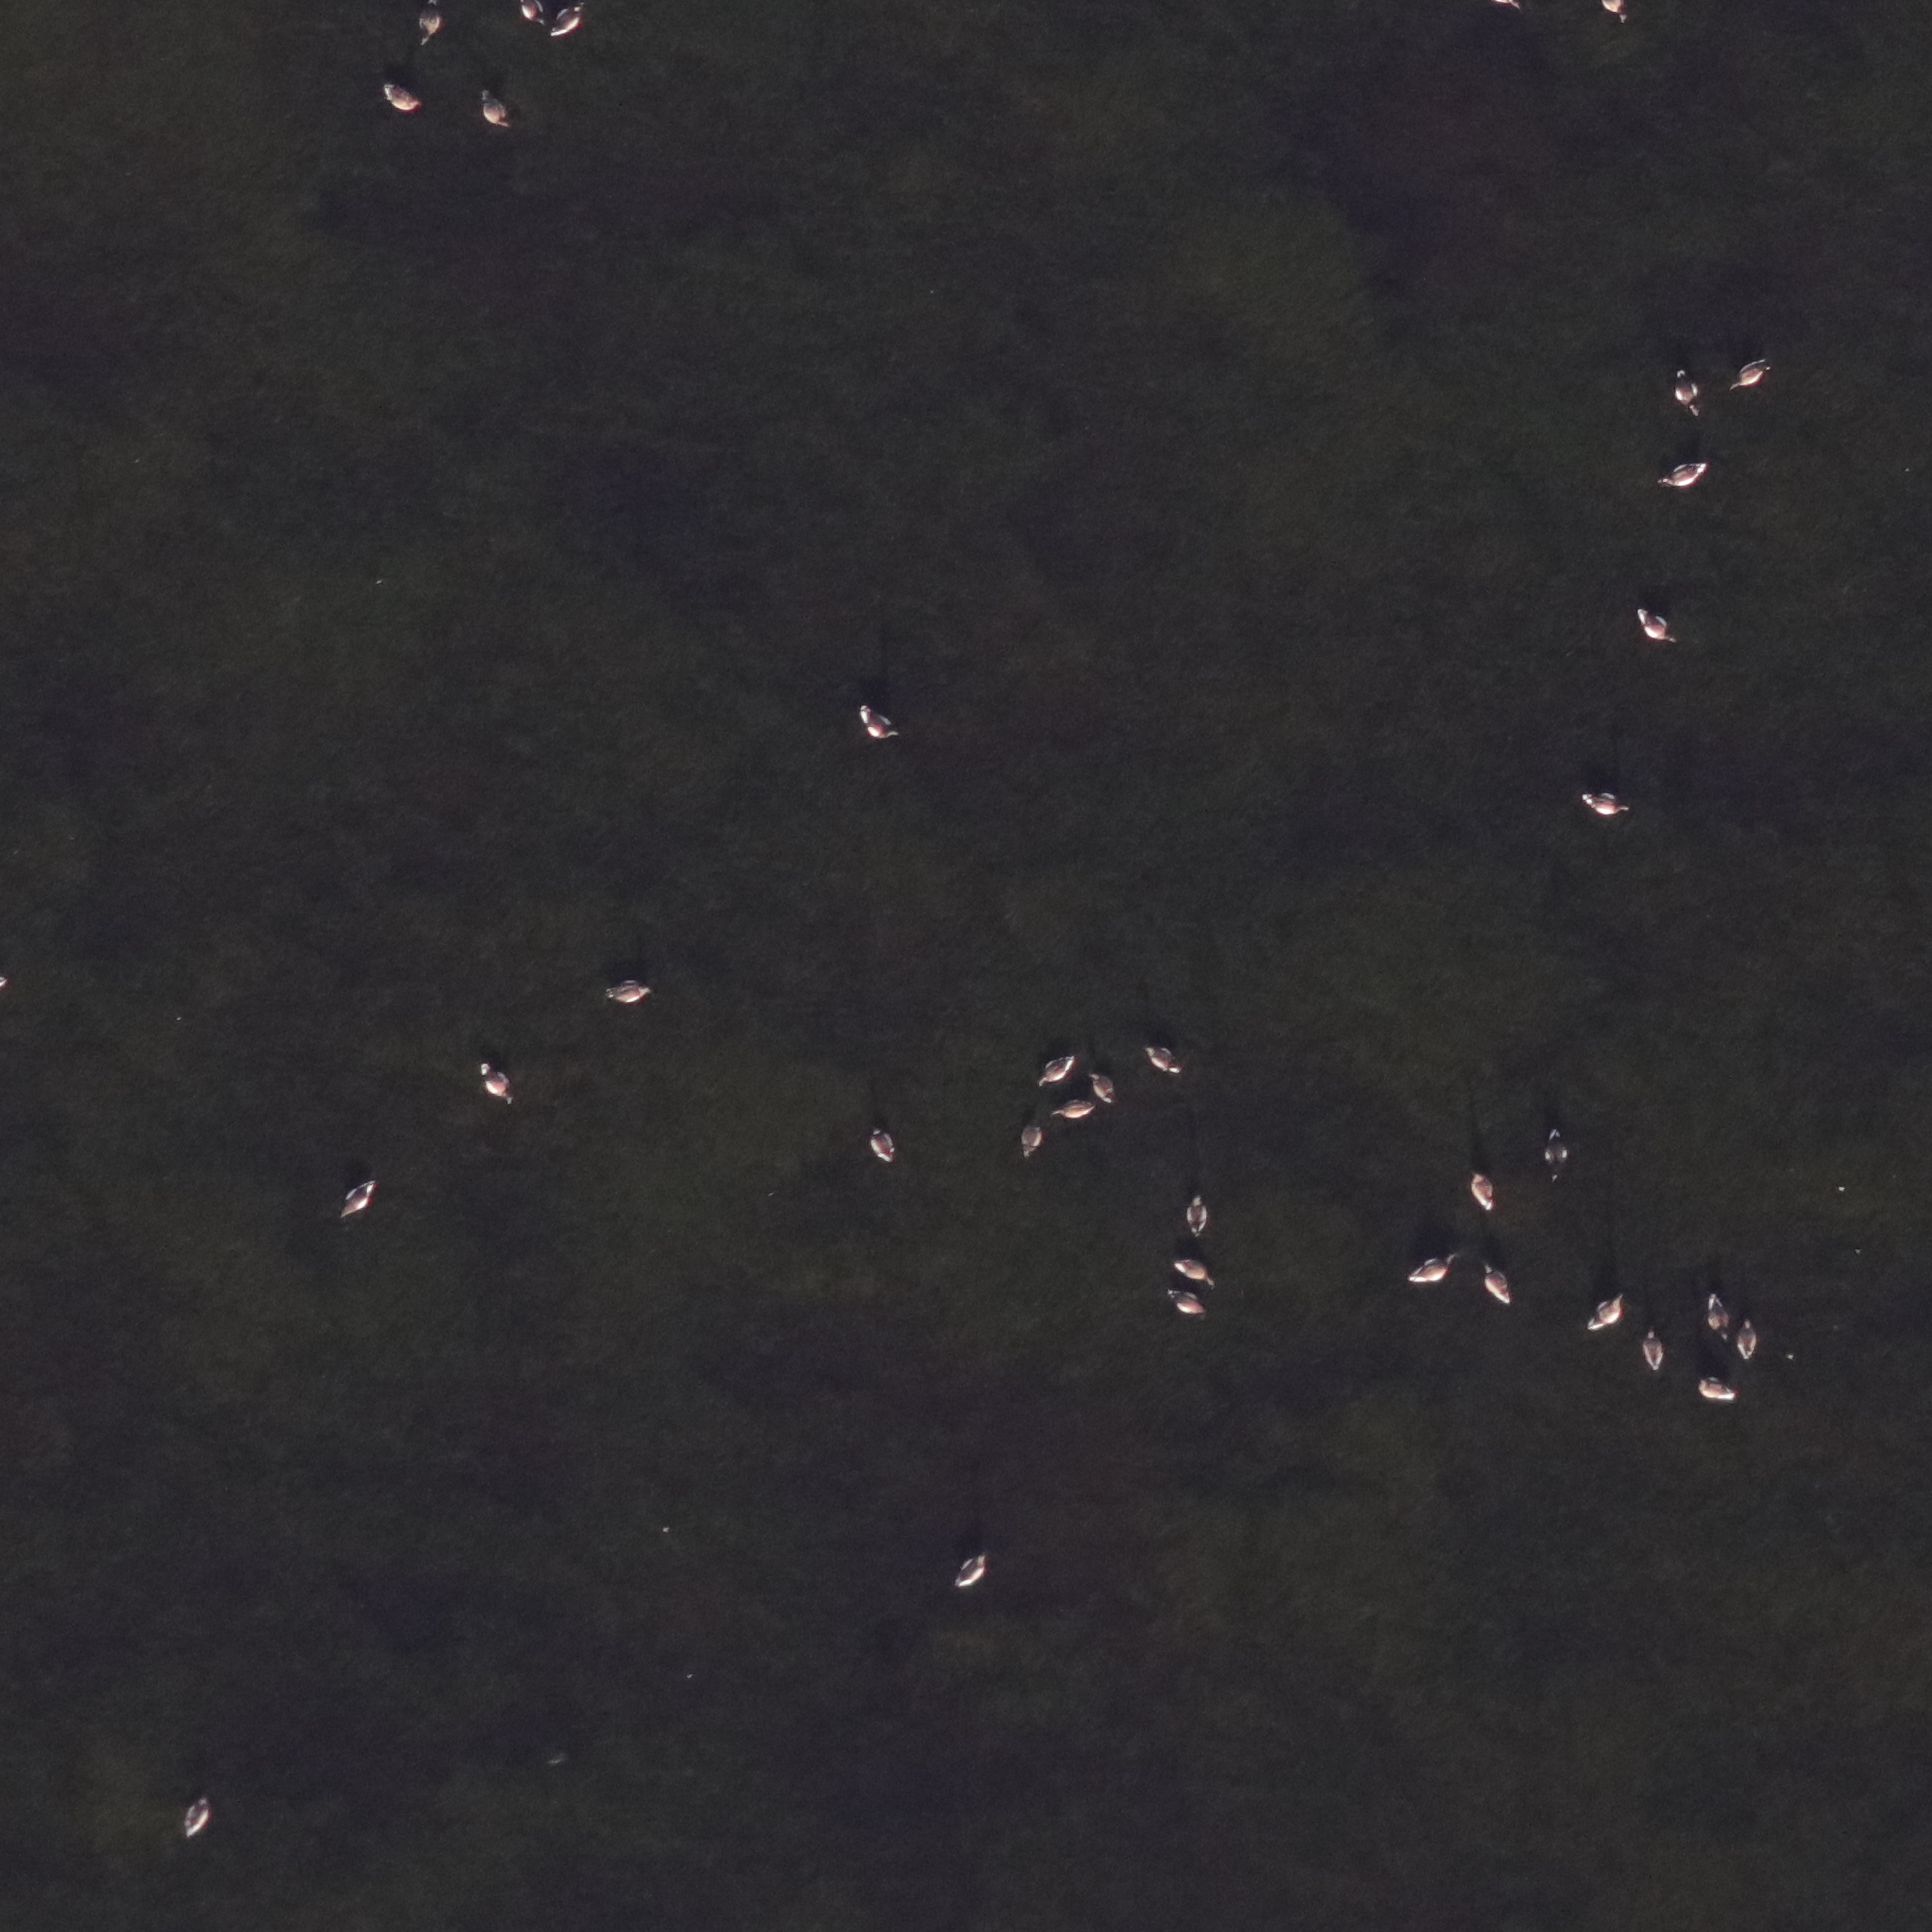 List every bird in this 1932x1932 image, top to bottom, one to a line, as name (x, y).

brant (1613, 0)
brant (536, 8)
brant (565, 18)
brant (427, 19)
brant (401, 99)
brant (497, 109)
brant (1749, 373)
brant (1686, 389)
brant (1684, 473)
brant (1656, 625)
brant (877, 722)
brant (1607, 802)
brant (635, 996)
brant (1162, 1057)
brant (1055, 1070)
brant (1113, 1081)
brant (495, 1082)
brant (1076, 1103)
brant (1031, 1141)
brant (881, 1145)
brant (1557, 1152)
brant (1482, 1190)
brant (356, 1200)
brant (1195, 1216)
brant (1190, 1264)
brant (1433, 1269)
brant (1498, 1286)
brant (1183, 1309)
brant (1607, 1311)
brant (1714, 1311)
brant (1747, 1342)
brant (1654, 1348)
brant (1716, 1386)
brant (970, 1571)
brant (196, 1817)